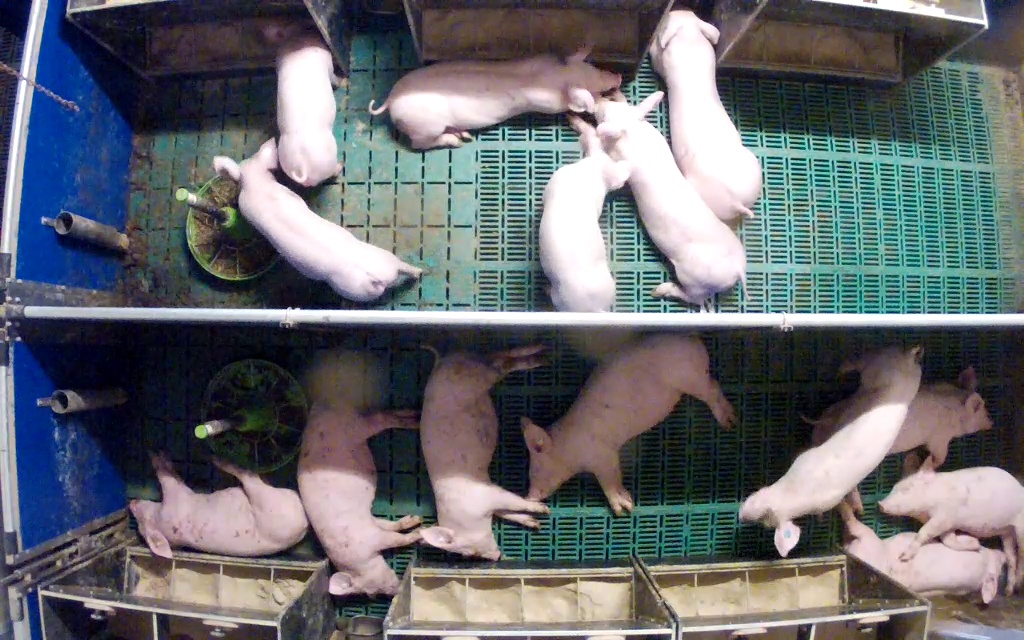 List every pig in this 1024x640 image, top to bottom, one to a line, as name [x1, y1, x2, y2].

pig [648, 8, 767, 222]
pig [263, 20, 345, 190]
pig [370, 46, 623, 151]
pig [590, 90, 752, 310]
pig [539, 132, 632, 312]
pig [212, 135, 424, 304]
pig [519, 332, 739, 517]
pig [419, 340, 553, 561]
pig [737, 345, 929, 560]
pig [796, 367, 996, 520]
pig [298, 394, 426, 597]
pig [128, 445, 308, 561]
pig [876, 452, 1023, 595]
pig [839, 501, 1008, 605]